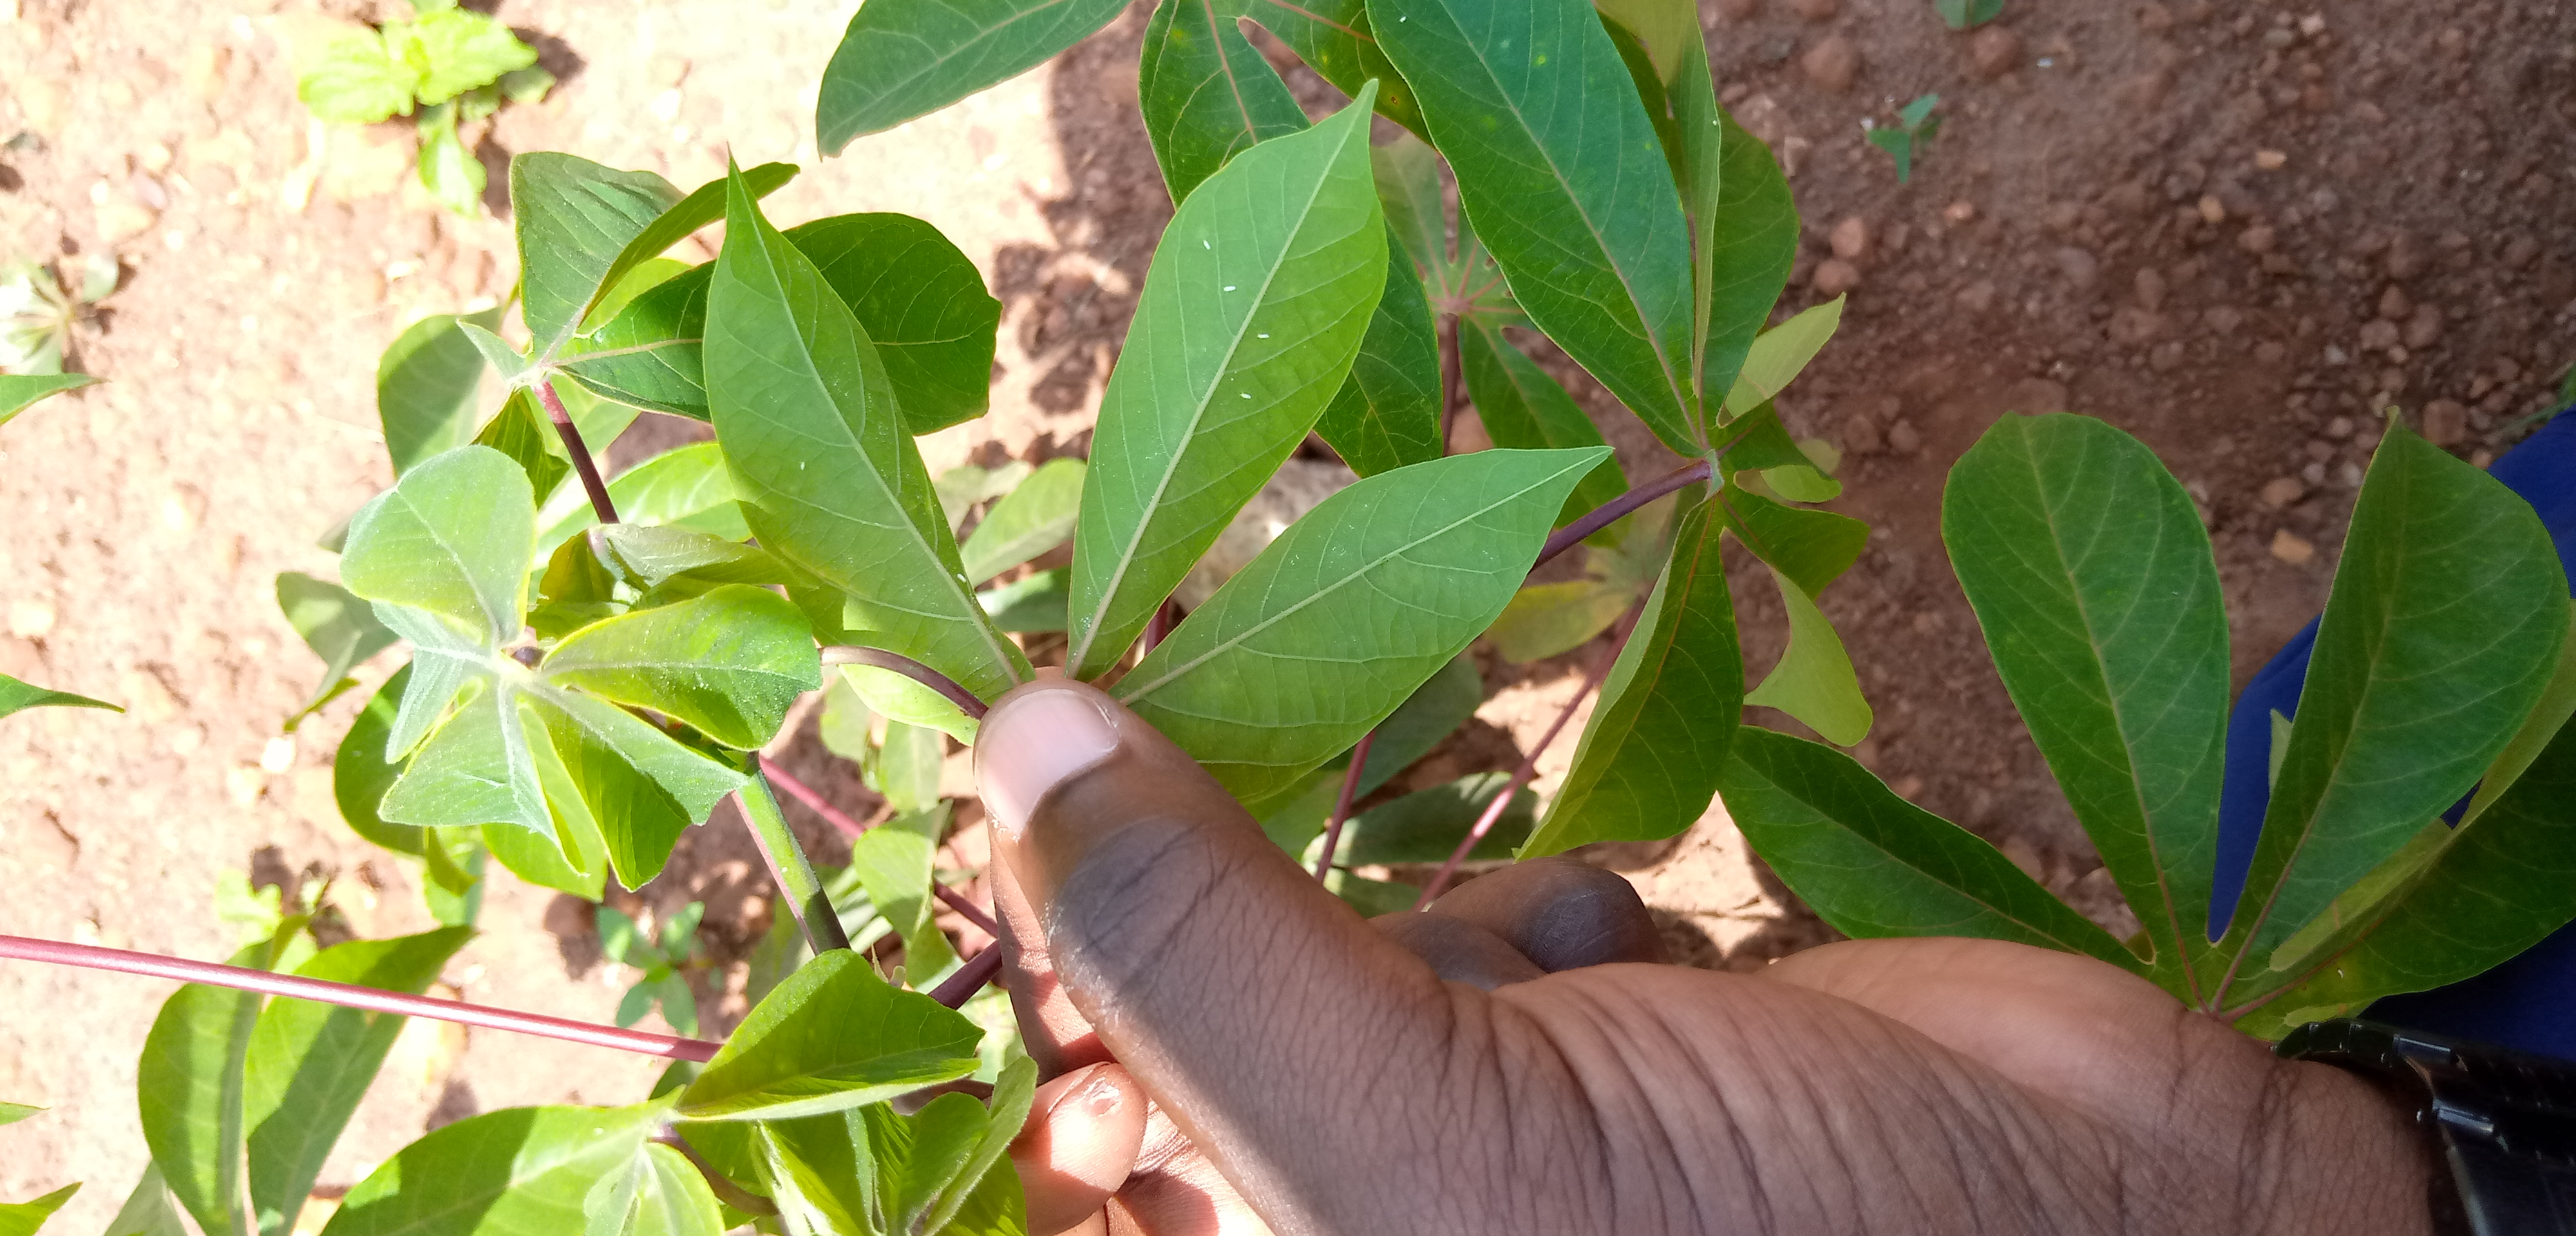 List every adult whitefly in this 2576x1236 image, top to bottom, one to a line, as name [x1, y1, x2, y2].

whitefly [1188, 232, 1224, 263]
whitefly [1213, 277, 1249, 302]
whitefly [1254, 326, 1281, 355]
whitefly [1232, 375, 1269, 418]
whitefly [788, 448, 814, 494]
whitefly [945, 563, 976, 597]